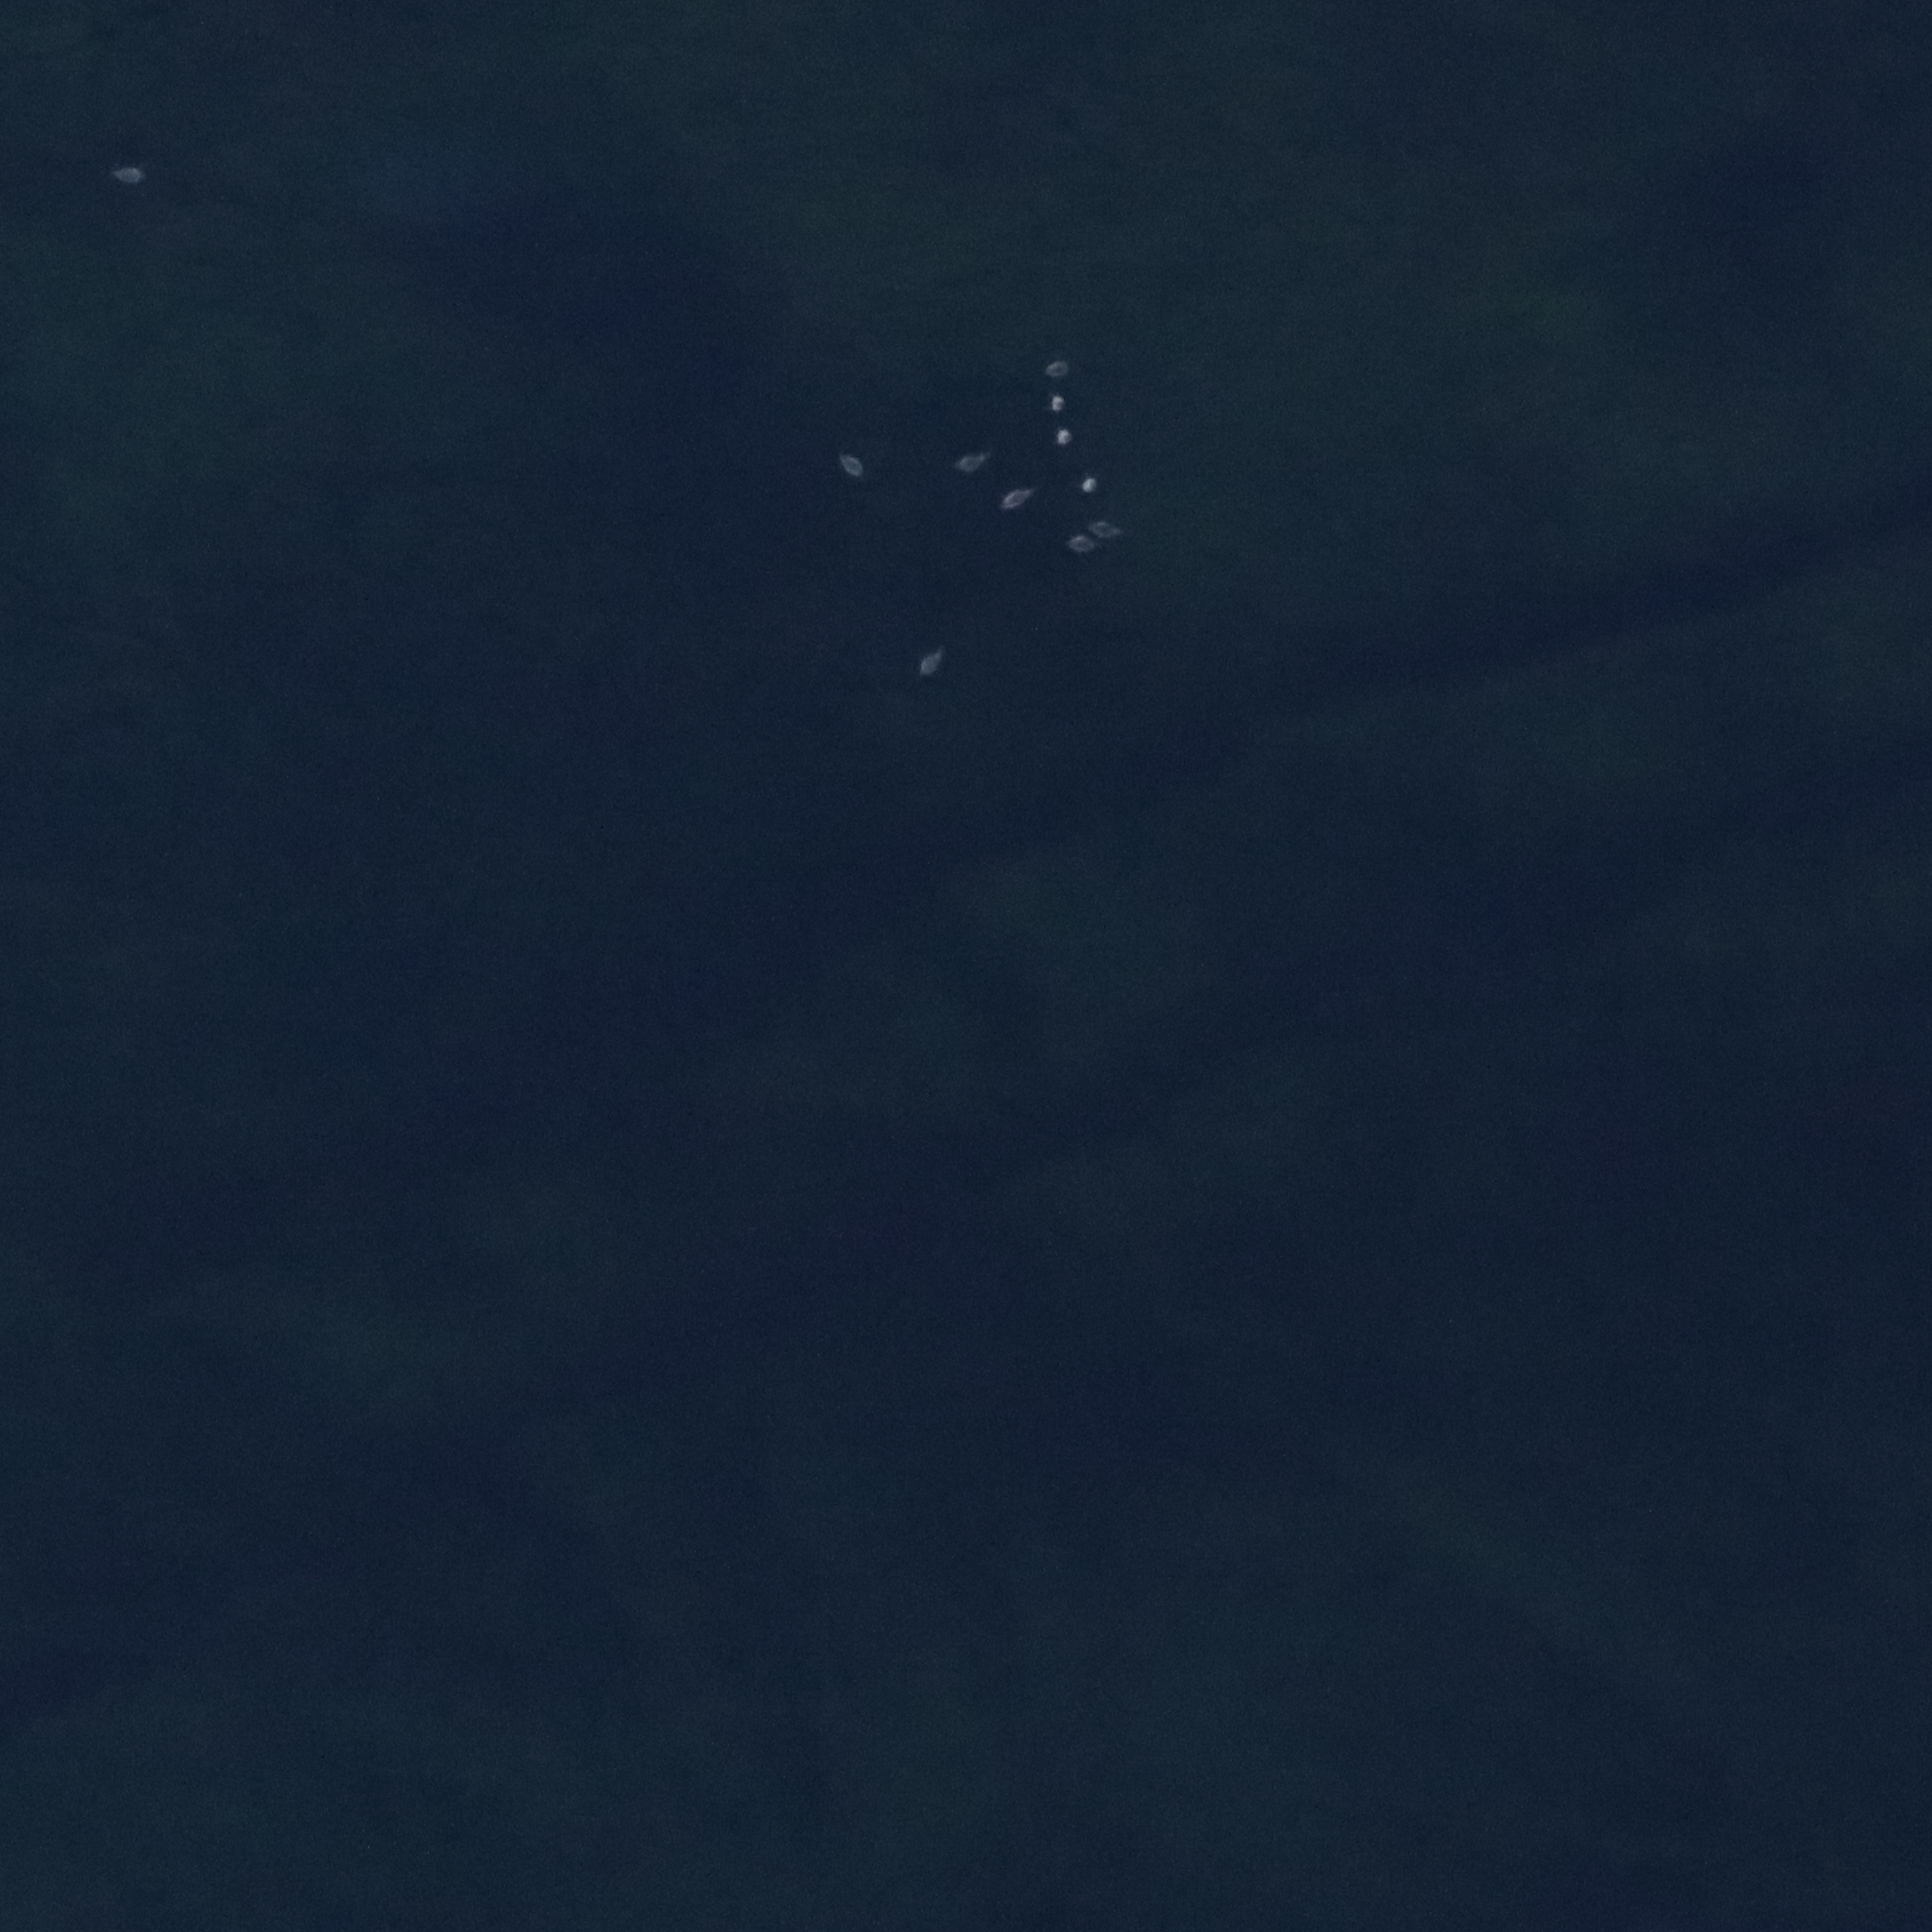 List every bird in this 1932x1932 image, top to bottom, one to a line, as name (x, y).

other bird (126, 174)
other bird (1054, 373)
other bird (1055, 406)
other bird (1064, 438)
other bird (968, 461)
other bird (852, 464)
other bird (1090, 486)
other bird (1016, 499)
other bird (1103, 528)
other bird (1082, 544)
other bird (928, 666)